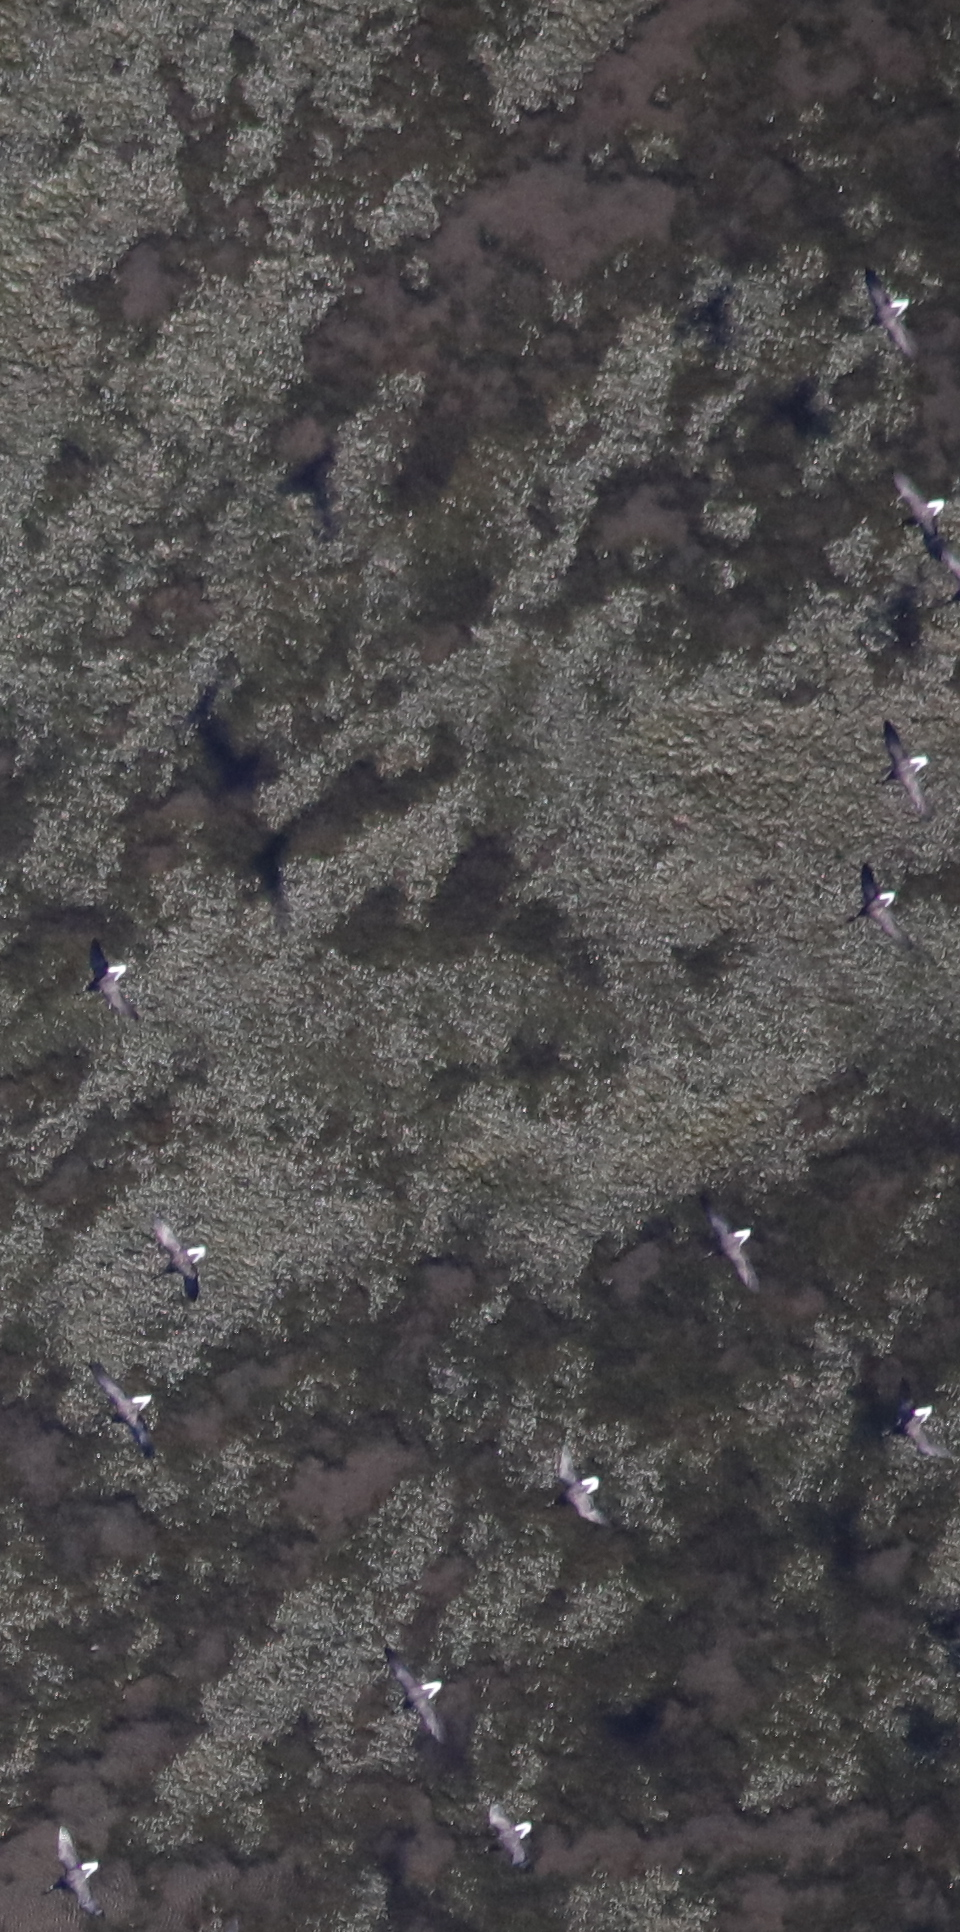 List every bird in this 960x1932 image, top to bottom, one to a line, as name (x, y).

brant (882, 312)
brant (927, 503)
brant (899, 770)
brant (868, 904)
brant (104, 989)
brant (739, 1241)
brant (173, 1256)
brant (118, 1412)
brant (912, 1441)
brant (573, 1488)
brant (415, 1692)
brant (512, 1833)
brant (78, 1876)